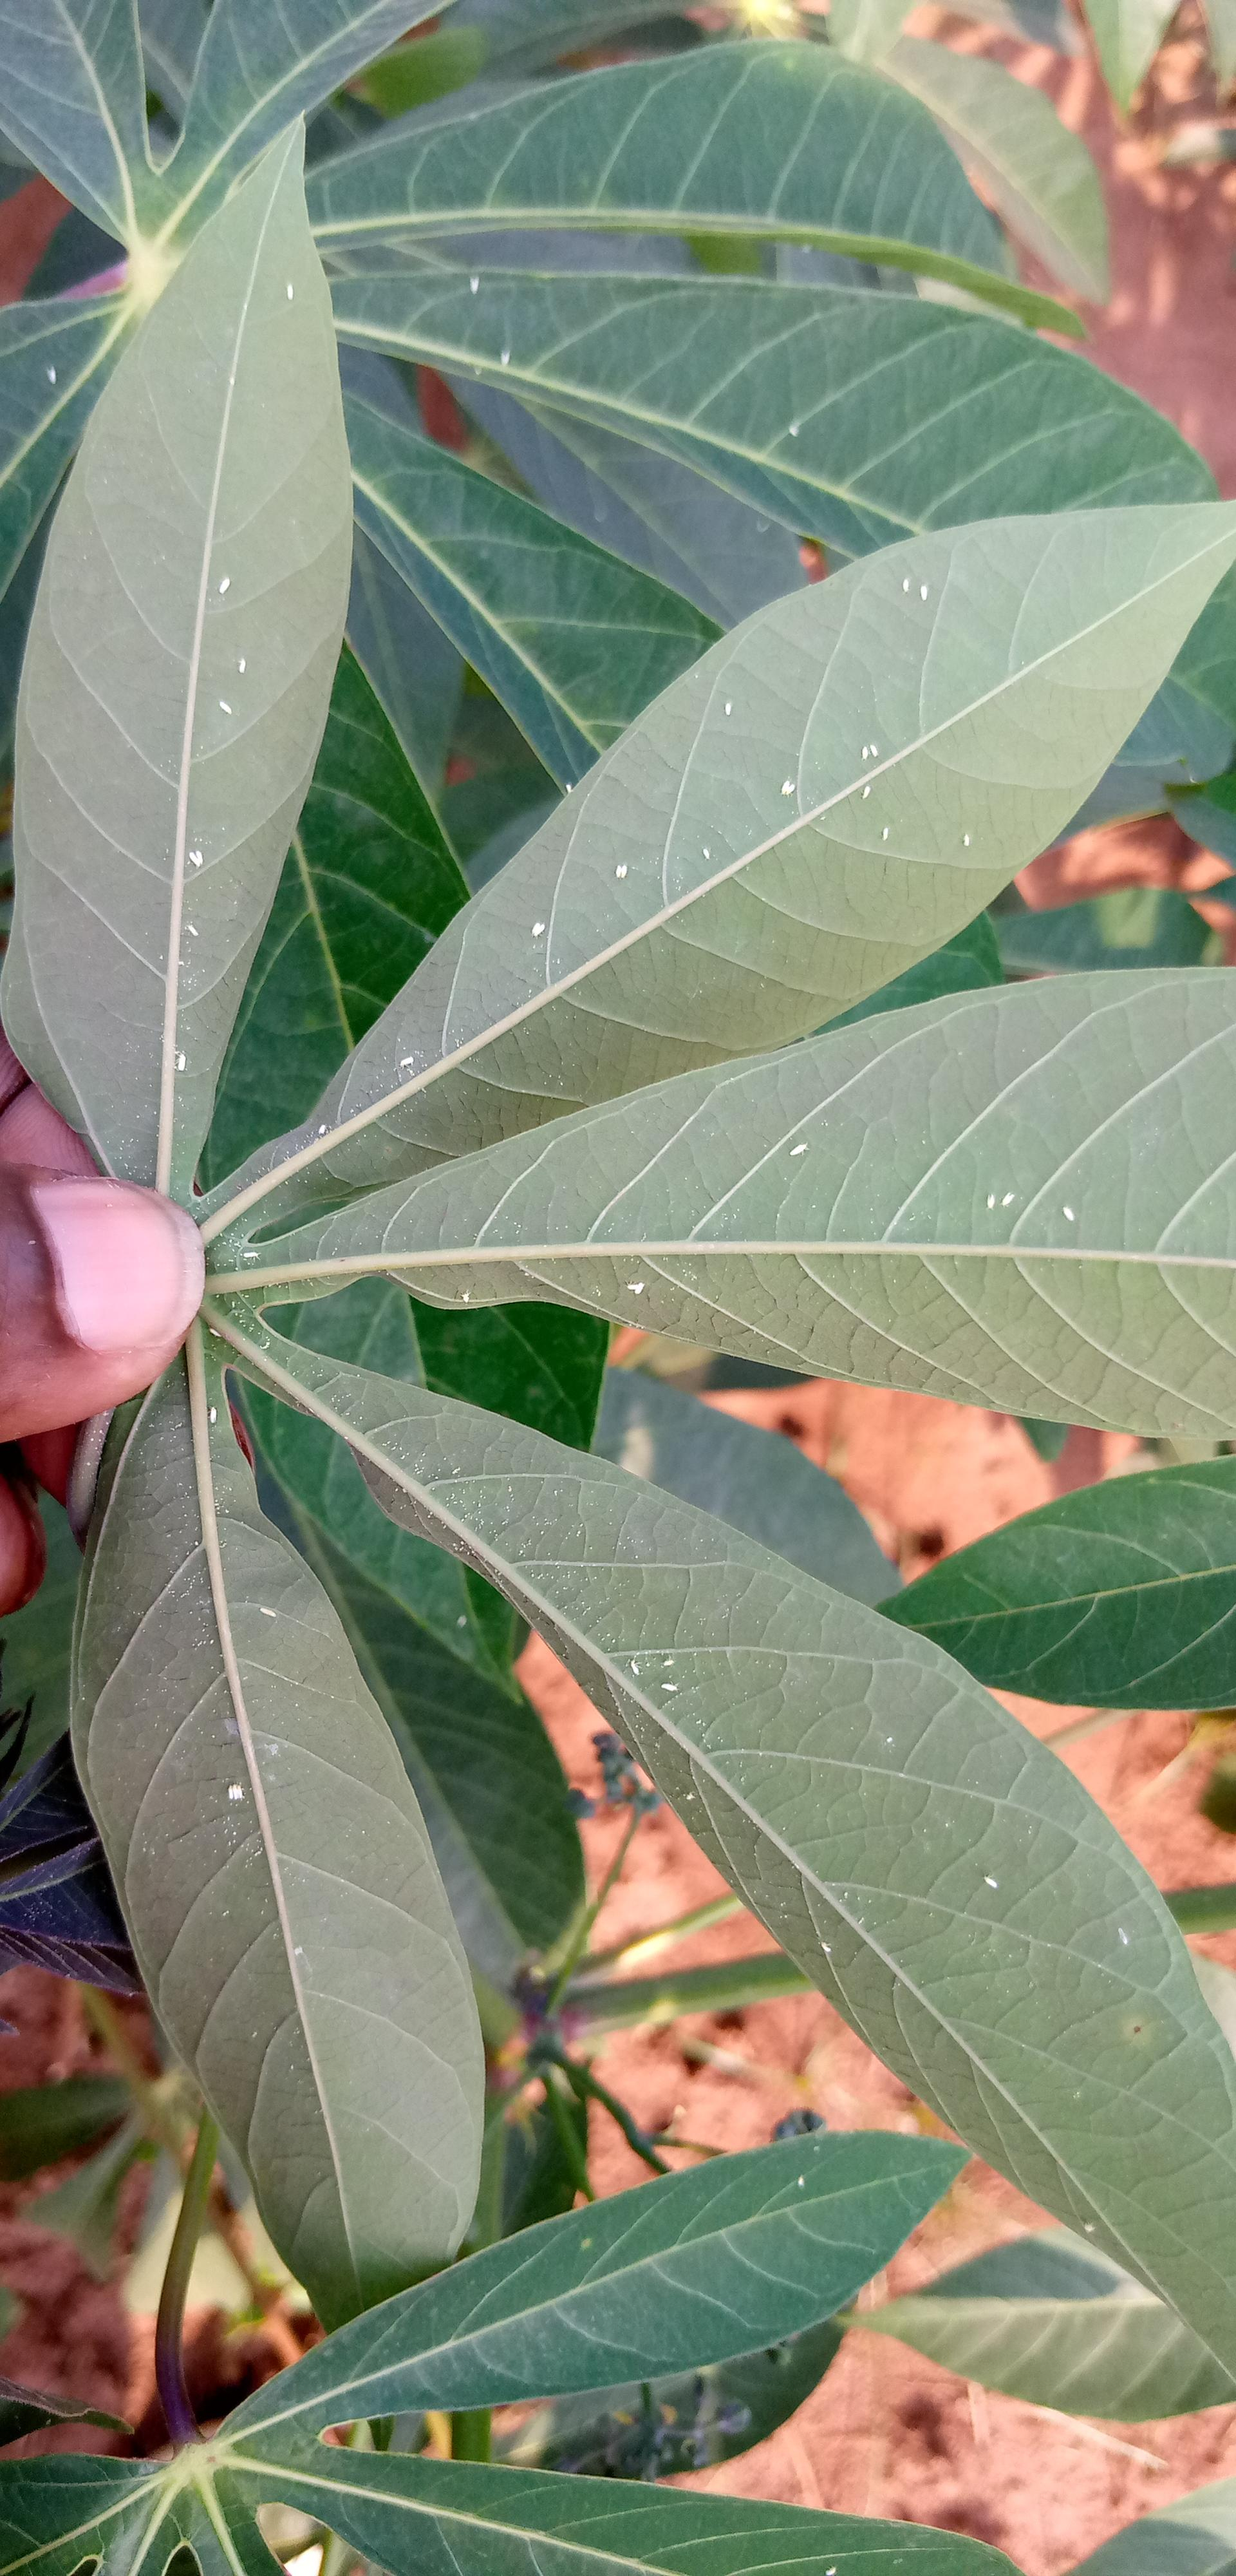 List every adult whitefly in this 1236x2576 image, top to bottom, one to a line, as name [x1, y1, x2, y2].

whitefly [467, 273, 481, 296]
whitefly [283, 281, 295, 303]
whitefly [497, 349, 513, 365]
whitefly [41, 365, 64, 386]
whitefly [787, 422, 801, 440]
whitefly [215, 576, 234, 596]
whitefly [901, 576, 912, 596]
whitefly [919, 583, 930, 602]
whitefly [234, 657, 249, 677]
whitefly [216, 698, 236, 716]
whitefly [722, 700, 733, 717]
whitefly [868, 741, 880, 759]
whitefly [859, 743, 870, 764]
whitefly [779, 778, 797, 797]
whitefly [563, 782, 576, 797]
whitefly [860, 784, 872, 802]
whitefly [879, 825, 892, 842]
whitefly [961, 831, 971, 849]
whitefly [699, 844, 712, 864]
whitefly [187, 848, 205, 869]
whitefly [613, 862, 629, 881]
whitefly [530, 918, 548, 939]
whitefly [185, 923, 201, 939]
whitefly [173, 1050, 189, 1075]
whitefly [397, 1055, 416, 1070]
whitefly [317, 1122, 328, 1137]
whitefly [787, 1141, 809, 1159]
whitefly [1000, 1190, 1016, 1208]
whitefly [984, 1191, 997, 1211]
whitefly [1060, 1204, 1076, 1222]
whitefly [241, 1249, 261, 1261]
whitefly [623, 1278, 646, 1296]
whitefly [458, 1289, 474, 1305]
whitefly [207, 1325, 225, 1340]
whitefly [207, 1404, 221, 1426]
whitefly [257, 1605, 277, 1619]
whitefly [627, 1656, 642, 1677]
whitefly [660, 1657, 675, 1668]
whitefly [659, 1680, 680, 1694]
whitefly [227, 1780, 244, 1802]
whitefly [683, 1790, 695, 1803]
whitefly [981, 1873, 1000, 1890]
whitefly [1116, 1924, 1130, 1947]
whitefly [818, 1939, 834, 1955]
whitefly [795, 2173, 808, 2189]
whitefly [1081, 2220, 1095, 2236]